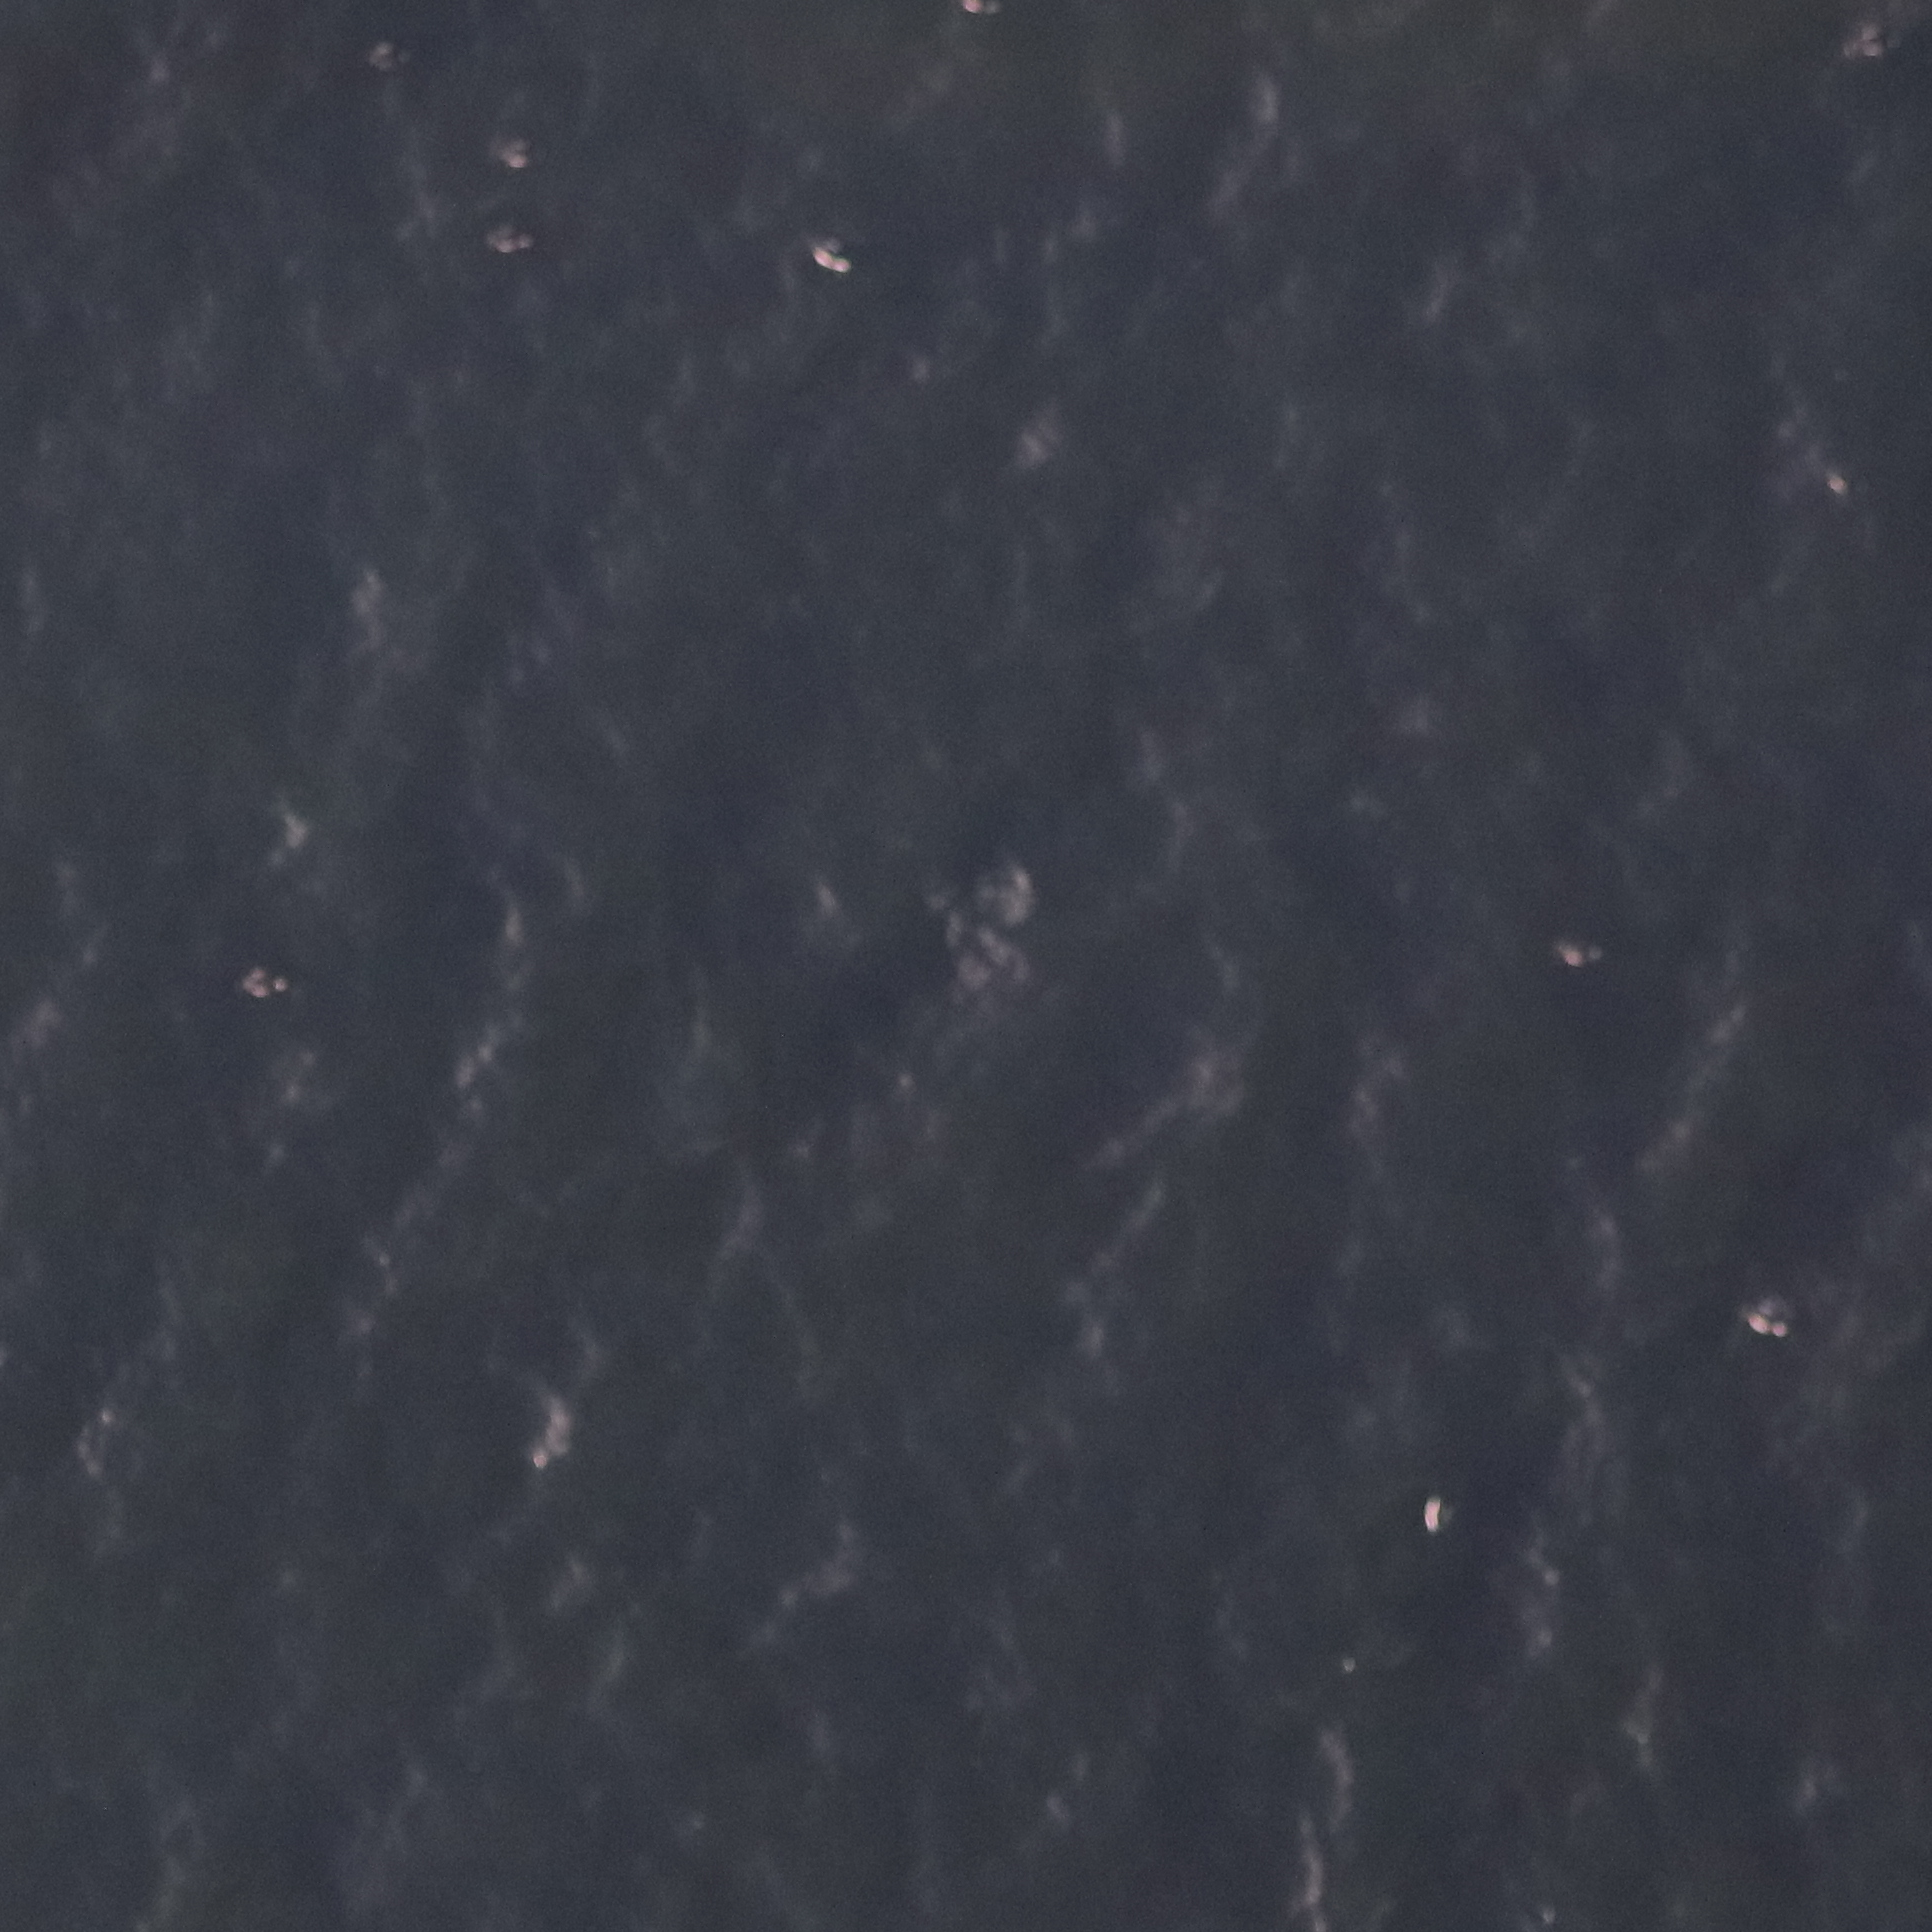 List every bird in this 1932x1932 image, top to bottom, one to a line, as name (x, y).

brant (976, 2)
brant (1873, 39)
brant (384, 55)
brant (516, 150)
brant (510, 236)
brant (831, 252)
brant (1578, 950)
brant (259, 983)
brant (1768, 1321)
brant (1438, 1514)